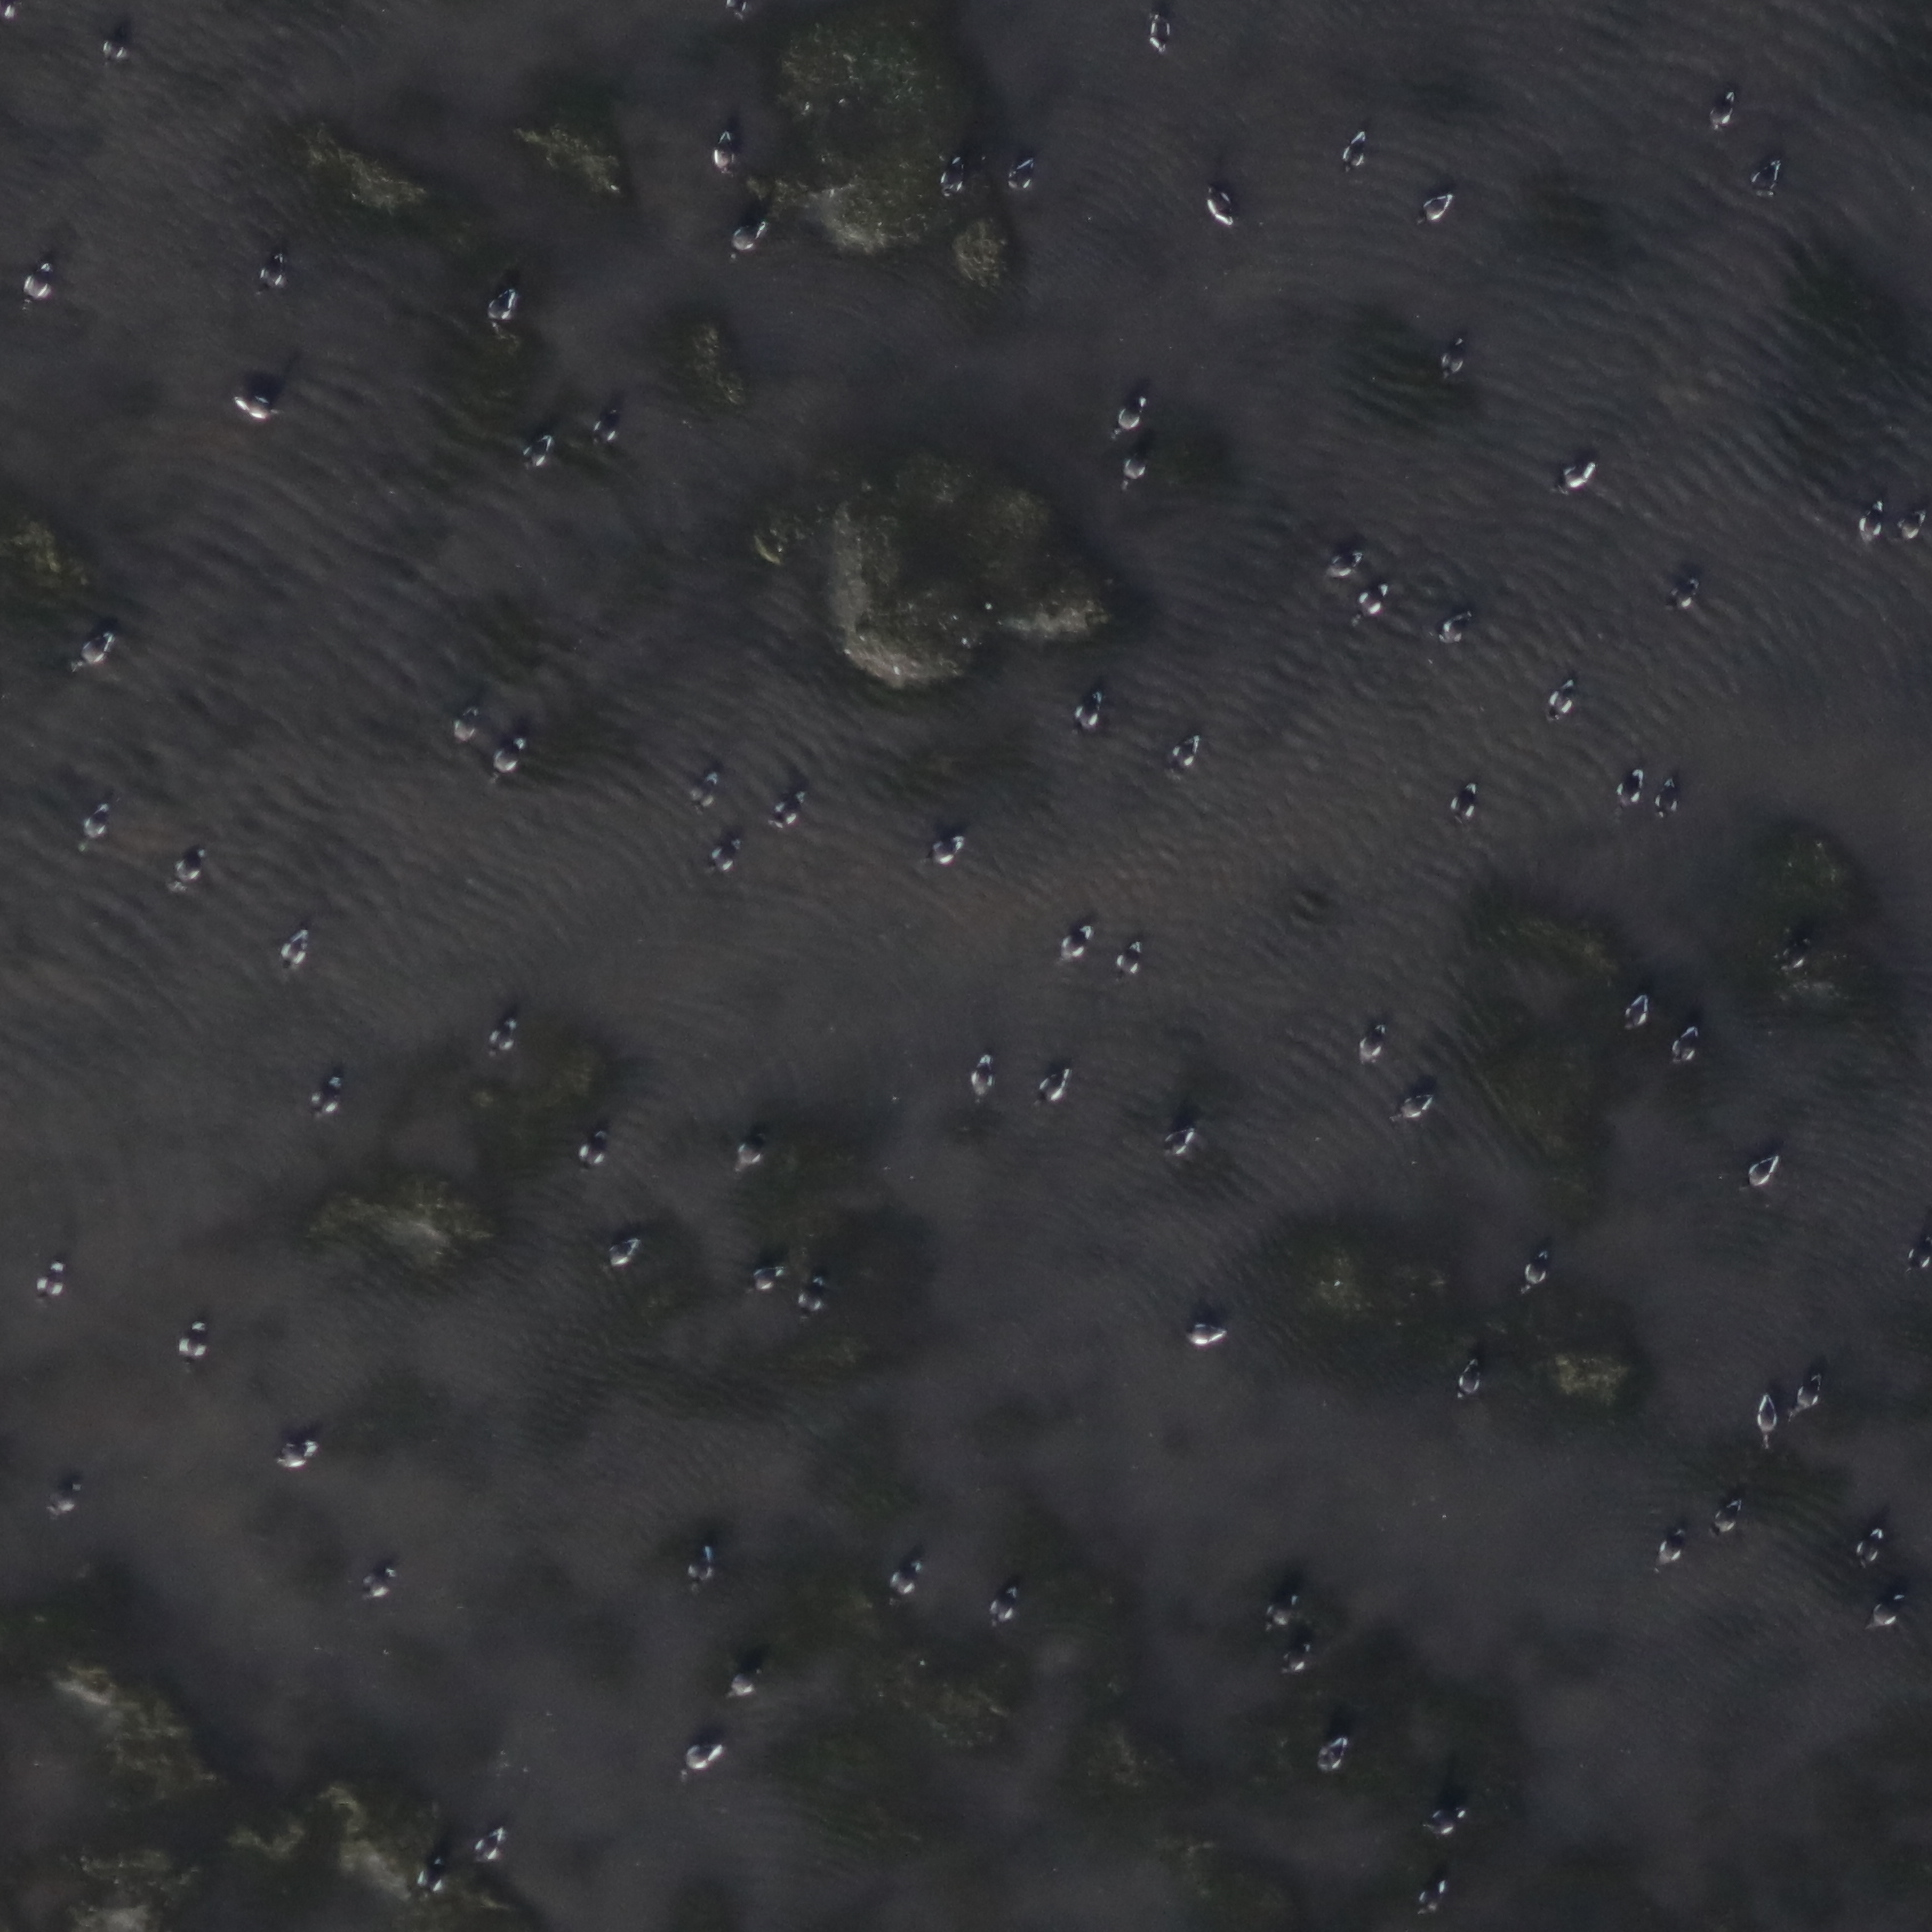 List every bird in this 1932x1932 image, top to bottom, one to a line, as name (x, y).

brant (1165, 32)
brant (119, 45)
brant (1722, 105)
brant (1356, 154)
brant (726, 156)
brant (1019, 163)
brant (945, 173)
brant (1764, 180)
brant (1222, 204)
brant (1436, 209)
brant (752, 234)
brant (271, 273)
brant (36, 284)
brant (501, 308)
brant (1451, 359)
brant (259, 405)
brant (1131, 418)
brant (608, 429)
brant (536, 454)
brant (1139, 468)
brant (1576, 477)
brant (1875, 522)
brant (1911, 525)
brant (1343, 565)
brant (1682, 596)
brant (1371, 602)
brant (1454, 625)
brant (93, 652)
brant (1562, 701)
brant (1089, 714)
brant (467, 728)
brant (1184, 756)
brant (506, 758)
brant (1626, 782)
brant (1671, 791)
brant (703, 795)
brant (1463, 806)
brant (787, 810)
brant (95, 820)
brant (944, 850)
brant (724, 858)
brant (185, 871)
brant (1076, 945)
brant (293, 951)
brant (1796, 956)
brant (1127, 960)
brant (1637, 1012)
brant (502, 1036)
brant (1372, 1042)
brant (1684, 1045)
brant (984, 1077)
brant (1052, 1085)
brant (327, 1097)
brant (1412, 1106)
brant (1178, 1139)
brant (594, 1152)
brant (749, 1153)
brant (1760, 1170)
brant (620, 1252)
brant (1917, 1256)
brant (1542, 1266)
brant (765, 1277)
brant (54, 1288)
brant (811, 1299)
brant (1207, 1333)
brant (193, 1344)
brant (1471, 1378)
brant (1815, 1388)
brant (1768, 1419)
brant (295, 1453)
brant (64, 1497)
brant (1726, 1516)
brant (1871, 1548)
brant (1661, 1552)
brant (701, 1566)
brant (903, 1580)
brant (377, 1582)
brant (1002, 1606)
brant (1884, 1610)
brant (1283, 1612)
brant (1307, 1662)
brant (745, 1680)
brant (1332, 1752)
brant (701, 1755)
brant (1445, 1819)
brant (491, 1841)
brant (430, 1876)
brant (1431, 1894)